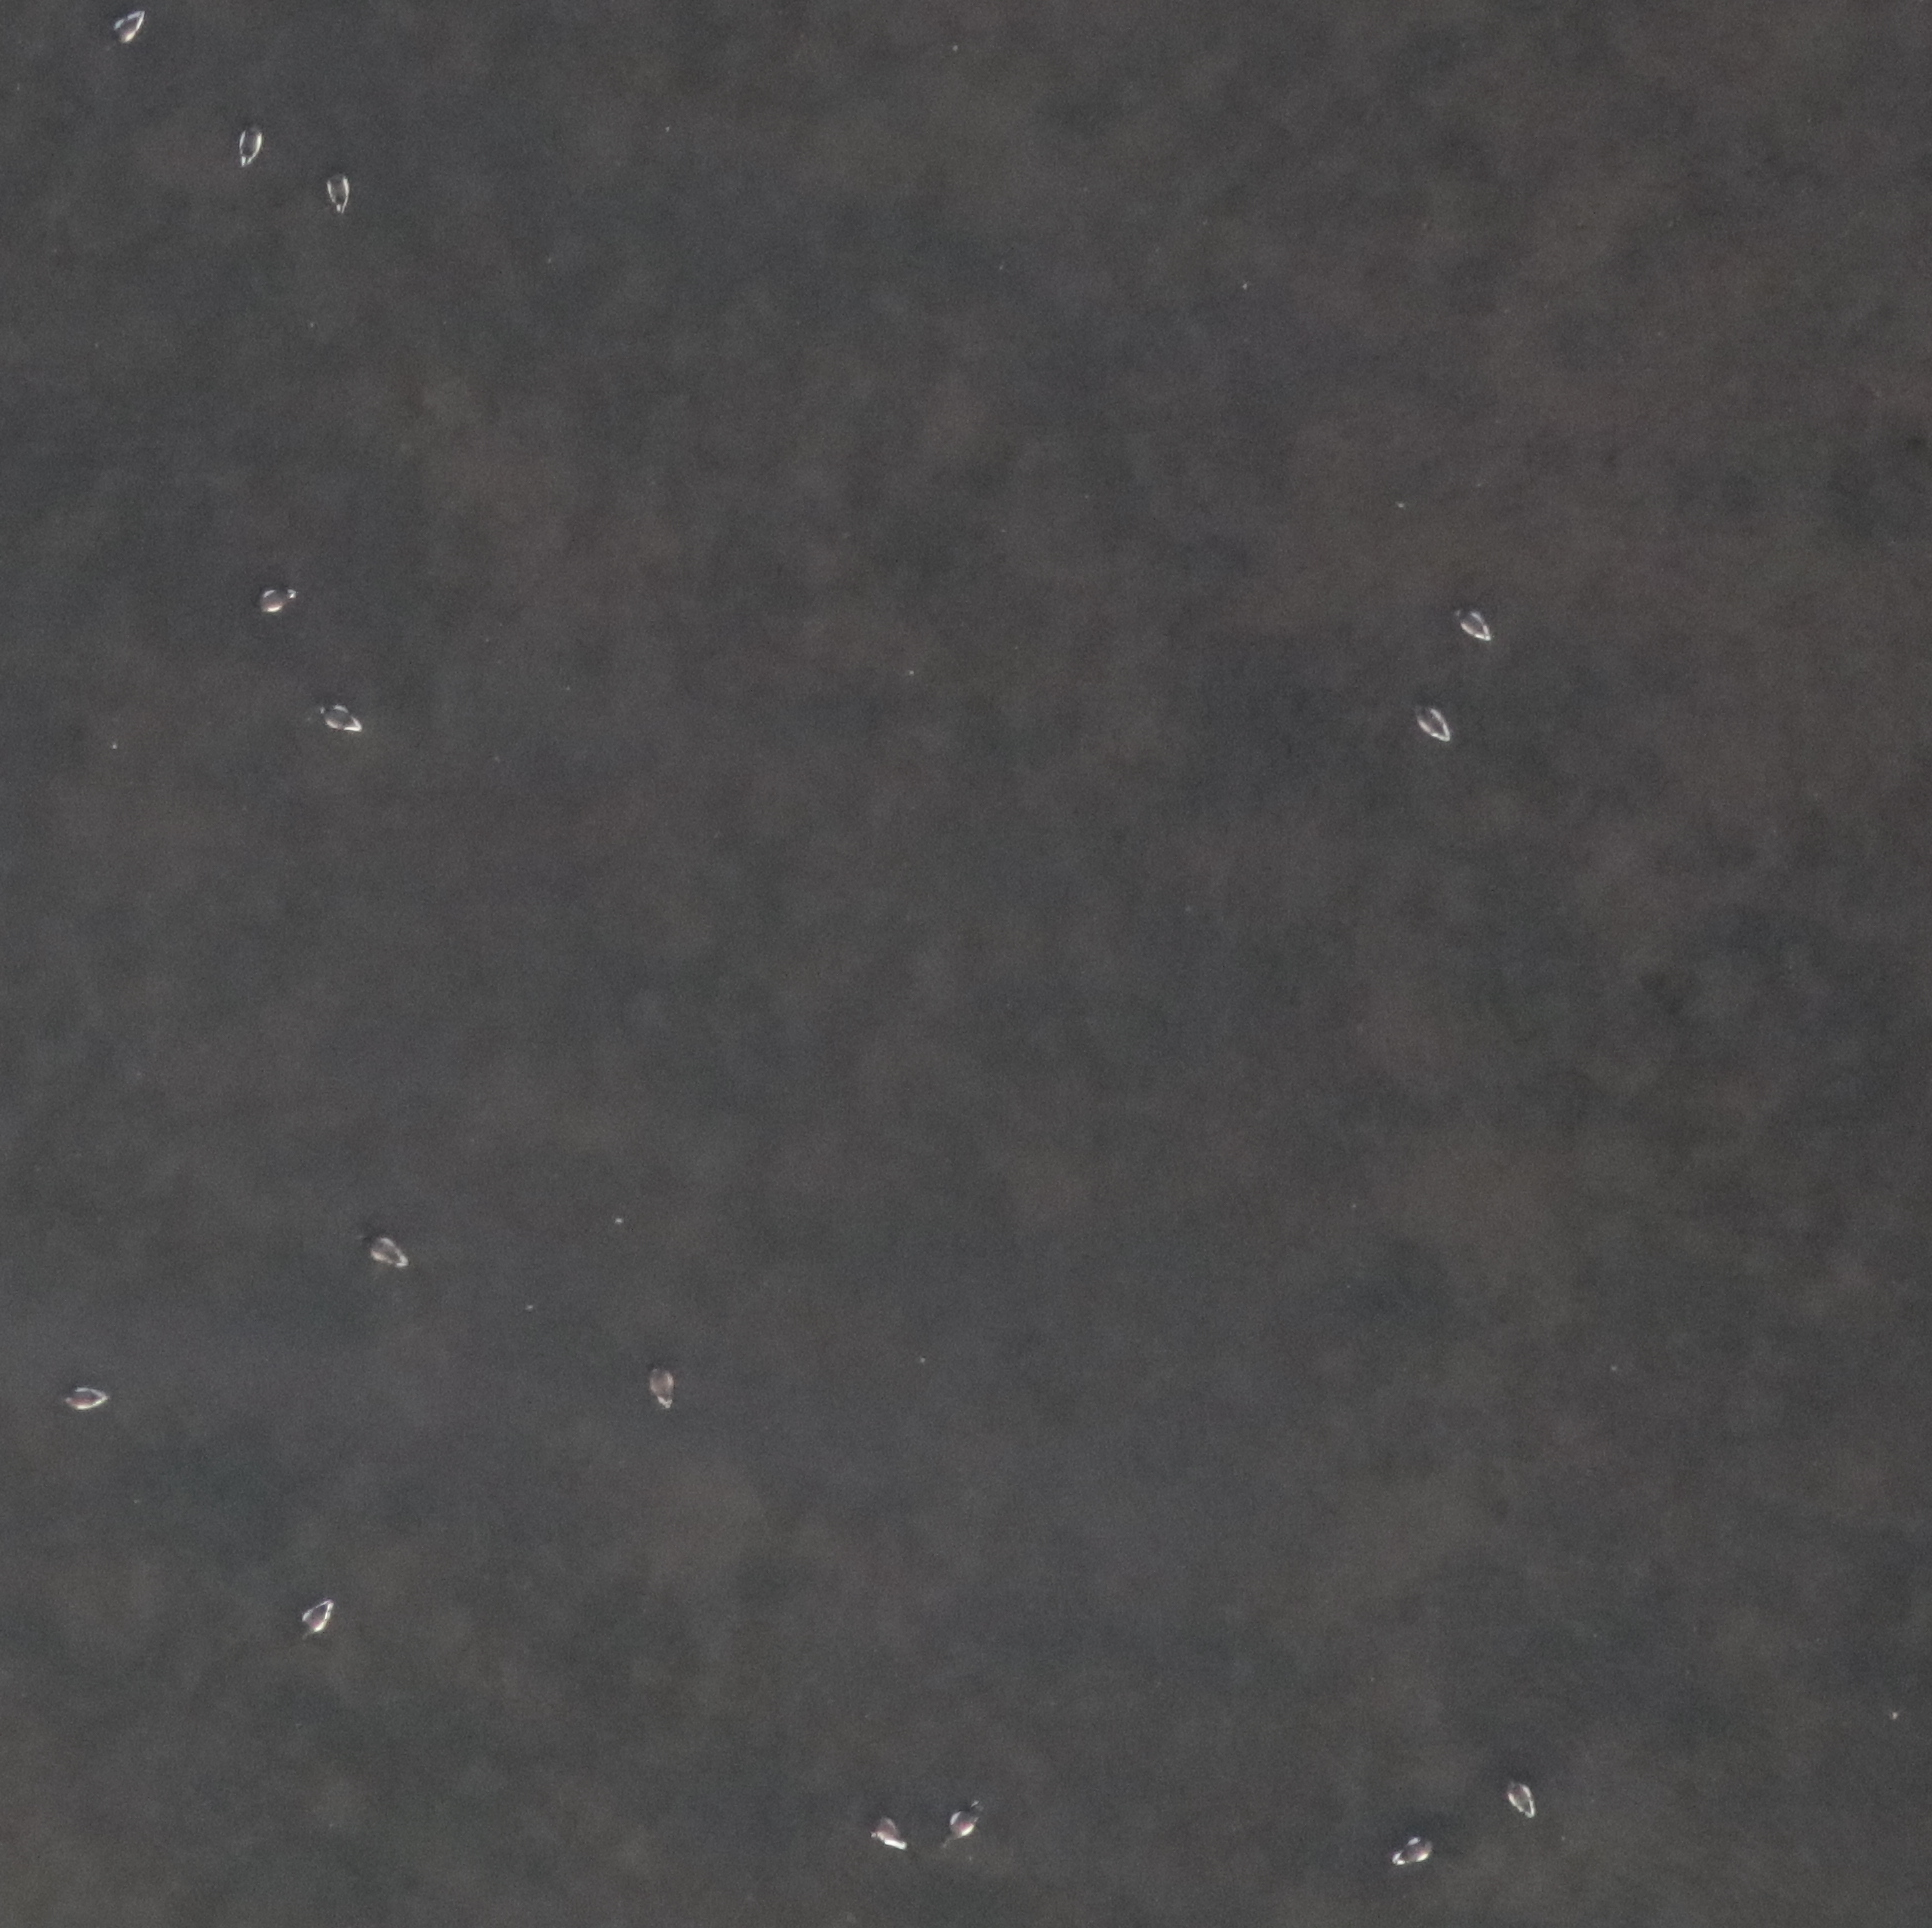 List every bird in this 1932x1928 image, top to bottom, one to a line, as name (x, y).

brant (129, 28)
brant (251, 146)
brant (338, 194)
brant (276, 601)
brant (1473, 624)
brant (342, 719)
brant (1432, 722)
brant (384, 1250)
brant (662, 1385)
brant (83, 1398)
brant (316, 1618)
brant (1520, 1797)
brant (963, 1823)
brant (889, 1831)
brant (1413, 1850)